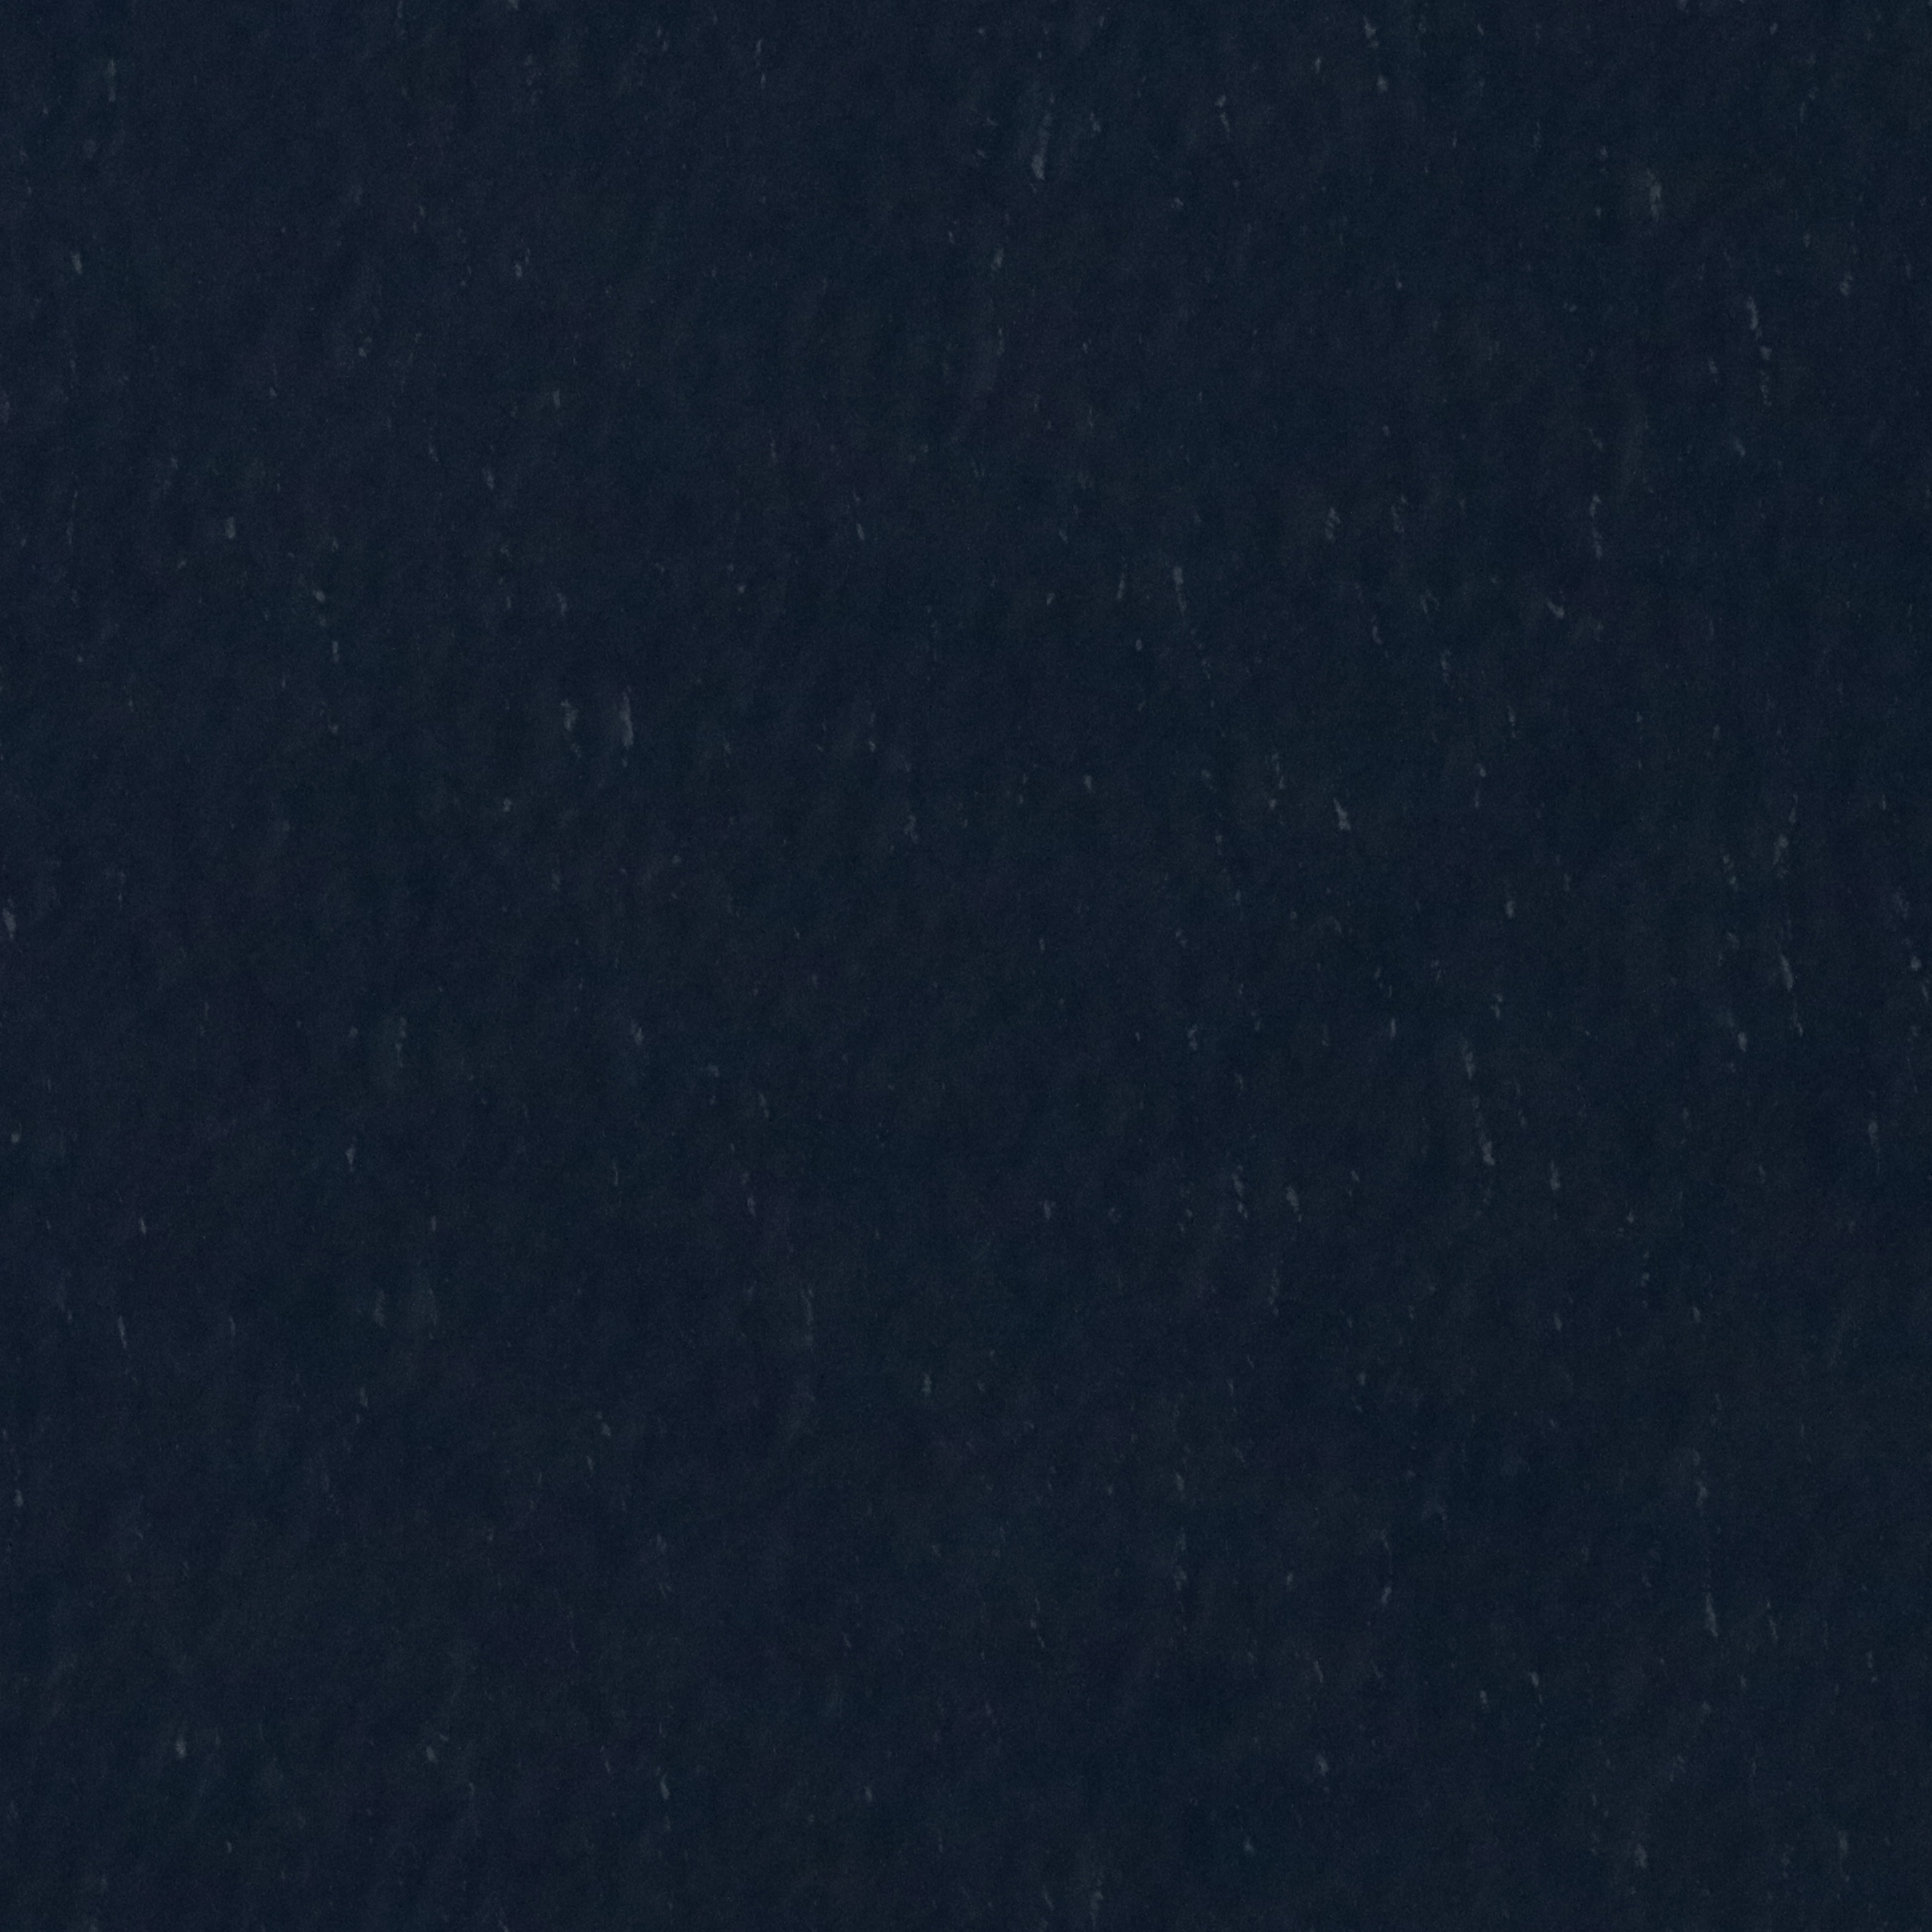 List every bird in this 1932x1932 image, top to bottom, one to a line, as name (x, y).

None